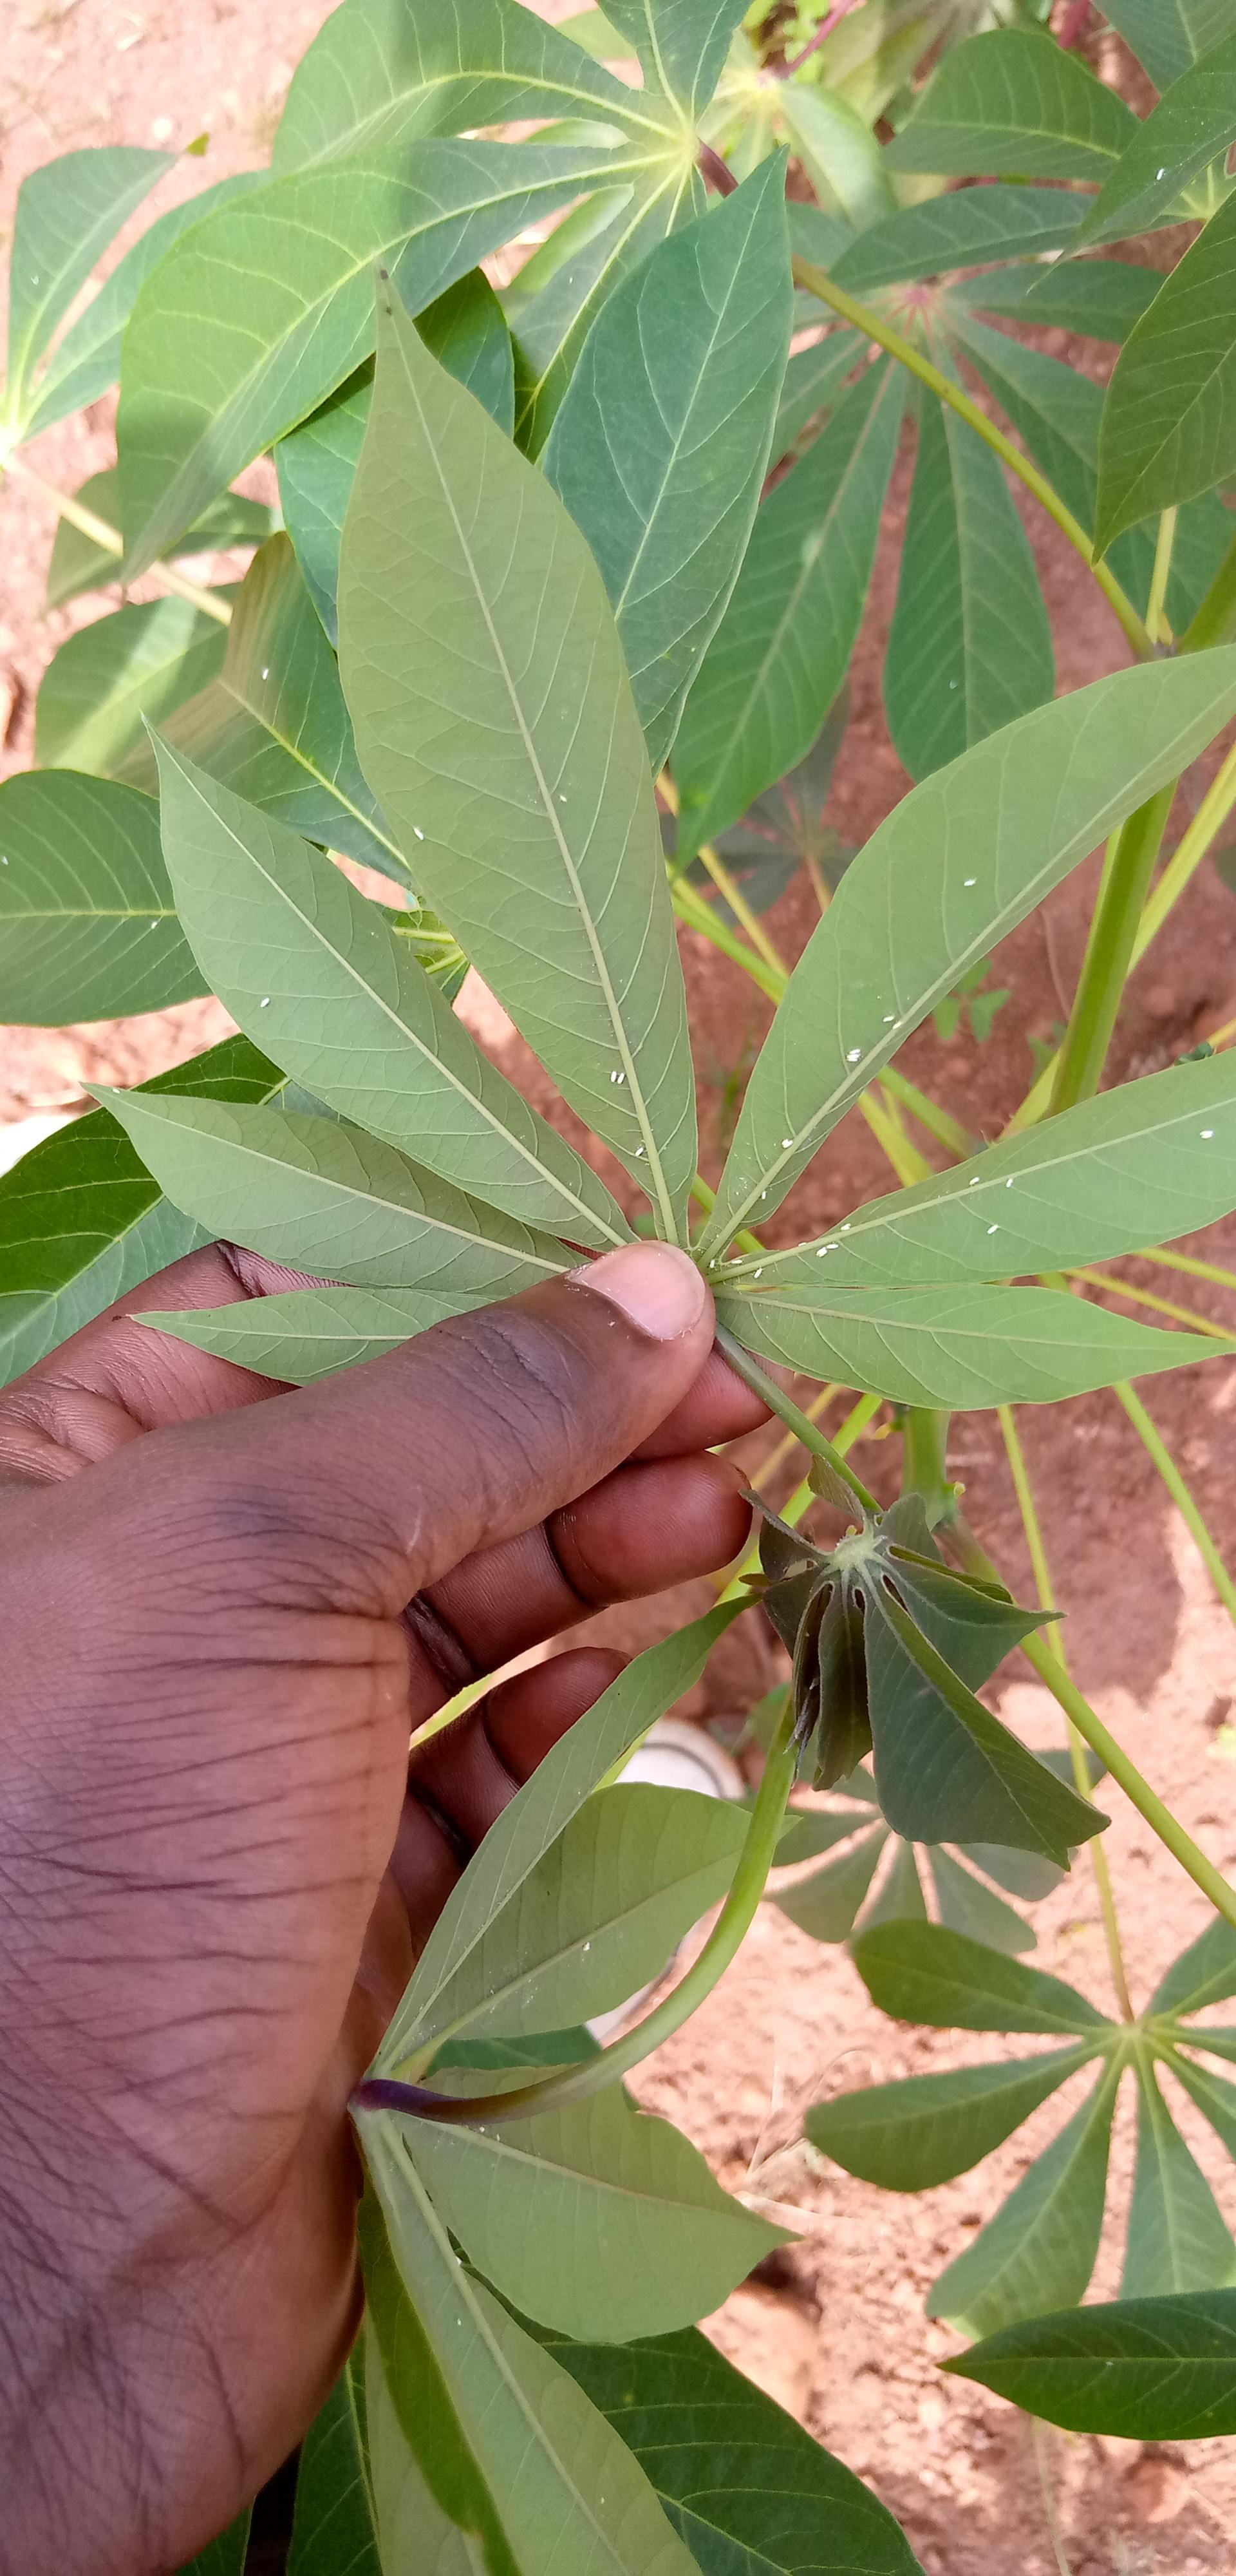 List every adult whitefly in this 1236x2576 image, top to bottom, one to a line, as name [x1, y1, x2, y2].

whitefly [1153, 164, 1168, 185]
whitefly [259, 665, 270, 681]
whitefly [557, 793, 571, 805]
whitefly [410, 825, 427, 844]
whitefly [959, 874, 984, 895]
whitefly [149, 920, 159, 932]
whitefly [257, 996, 275, 1011]
whitefly [881, 1012, 896, 1025]
whitefly [892, 1020, 905, 1032]
whitefly [847, 1046, 861, 1055]
whitefly [845, 1052, 863, 1065]
whitefly [609, 1068, 617, 1084]
whitefly [617, 1072, 626, 1086]
whitefly [109, 1086, 122, 1096]
whitefly [1196, 1128, 1216, 1141]
whitefly [779, 1135, 795, 1151]
whitefly [633, 1144, 646, 1158]
whitefly [968, 1173, 984, 1191]
whitefly [1004, 1175, 1013, 1191]
whitefly [759, 1188, 768, 1202]
whitefly [839, 1222, 853, 1234]
whitefly [984, 1222, 1002, 1236]
whitefly [825, 1241, 839, 1253]
whitefly [816, 1244, 828, 1260]
whitefly [707, 1256, 718, 1271]
whitefly [729, 1256, 745, 1268]
whitefly [753, 1266, 764, 1279]